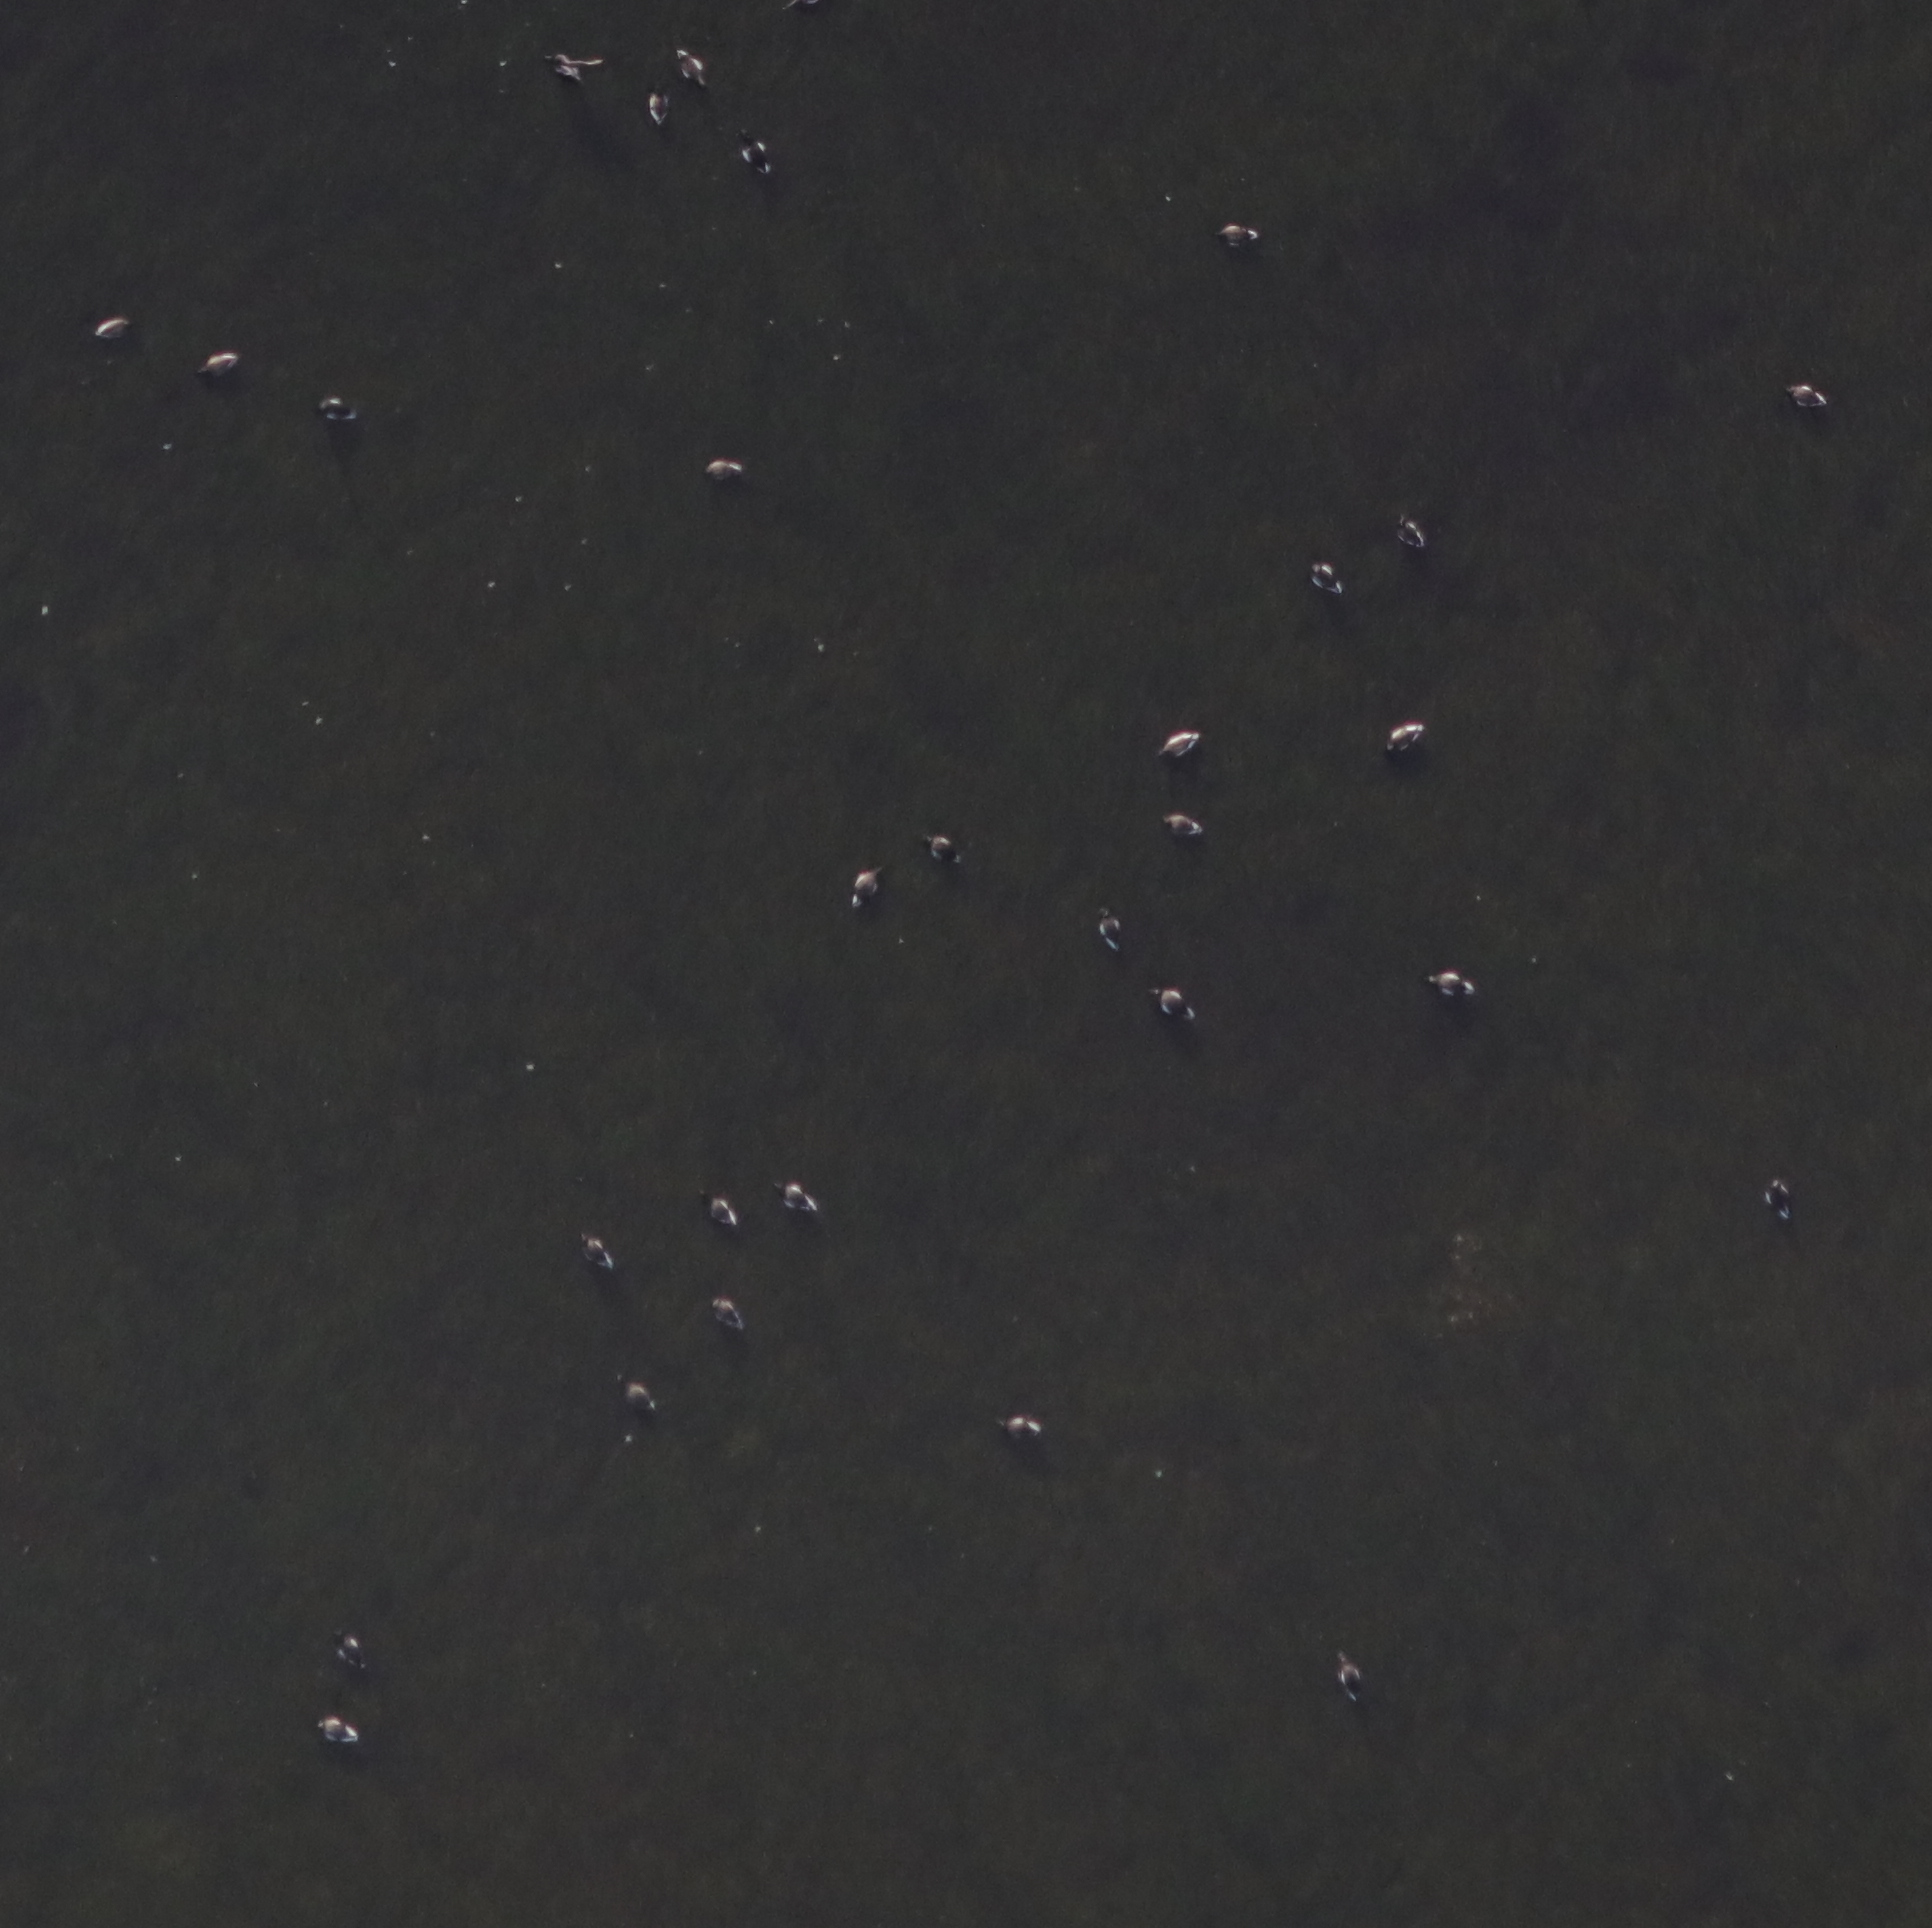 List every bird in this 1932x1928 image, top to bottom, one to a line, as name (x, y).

brant (692, 67)
brant (659, 107)
brant (757, 155)
brant (1237, 234)
brant (117, 326)
brant (221, 364)
brant (1808, 398)
brant (328, 408)
brant (724, 465)
brant (1413, 538)
brant (1325, 579)
brant (1405, 737)
brant (1178, 747)
brant (1180, 823)
brant (942, 848)
brant (867, 883)
brant (1110, 929)
brant (1452, 981)
brant (1173, 1002)
brant (1778, 1191)
brant (795, 1200)
brant (721, 1210)
brant (596, 1247)
brant (727, 1312)
brant (646, 1397)
brant (1021, 1424)
brant (350, 1650)
brant (1351, 1677)
brant (337, 1729)